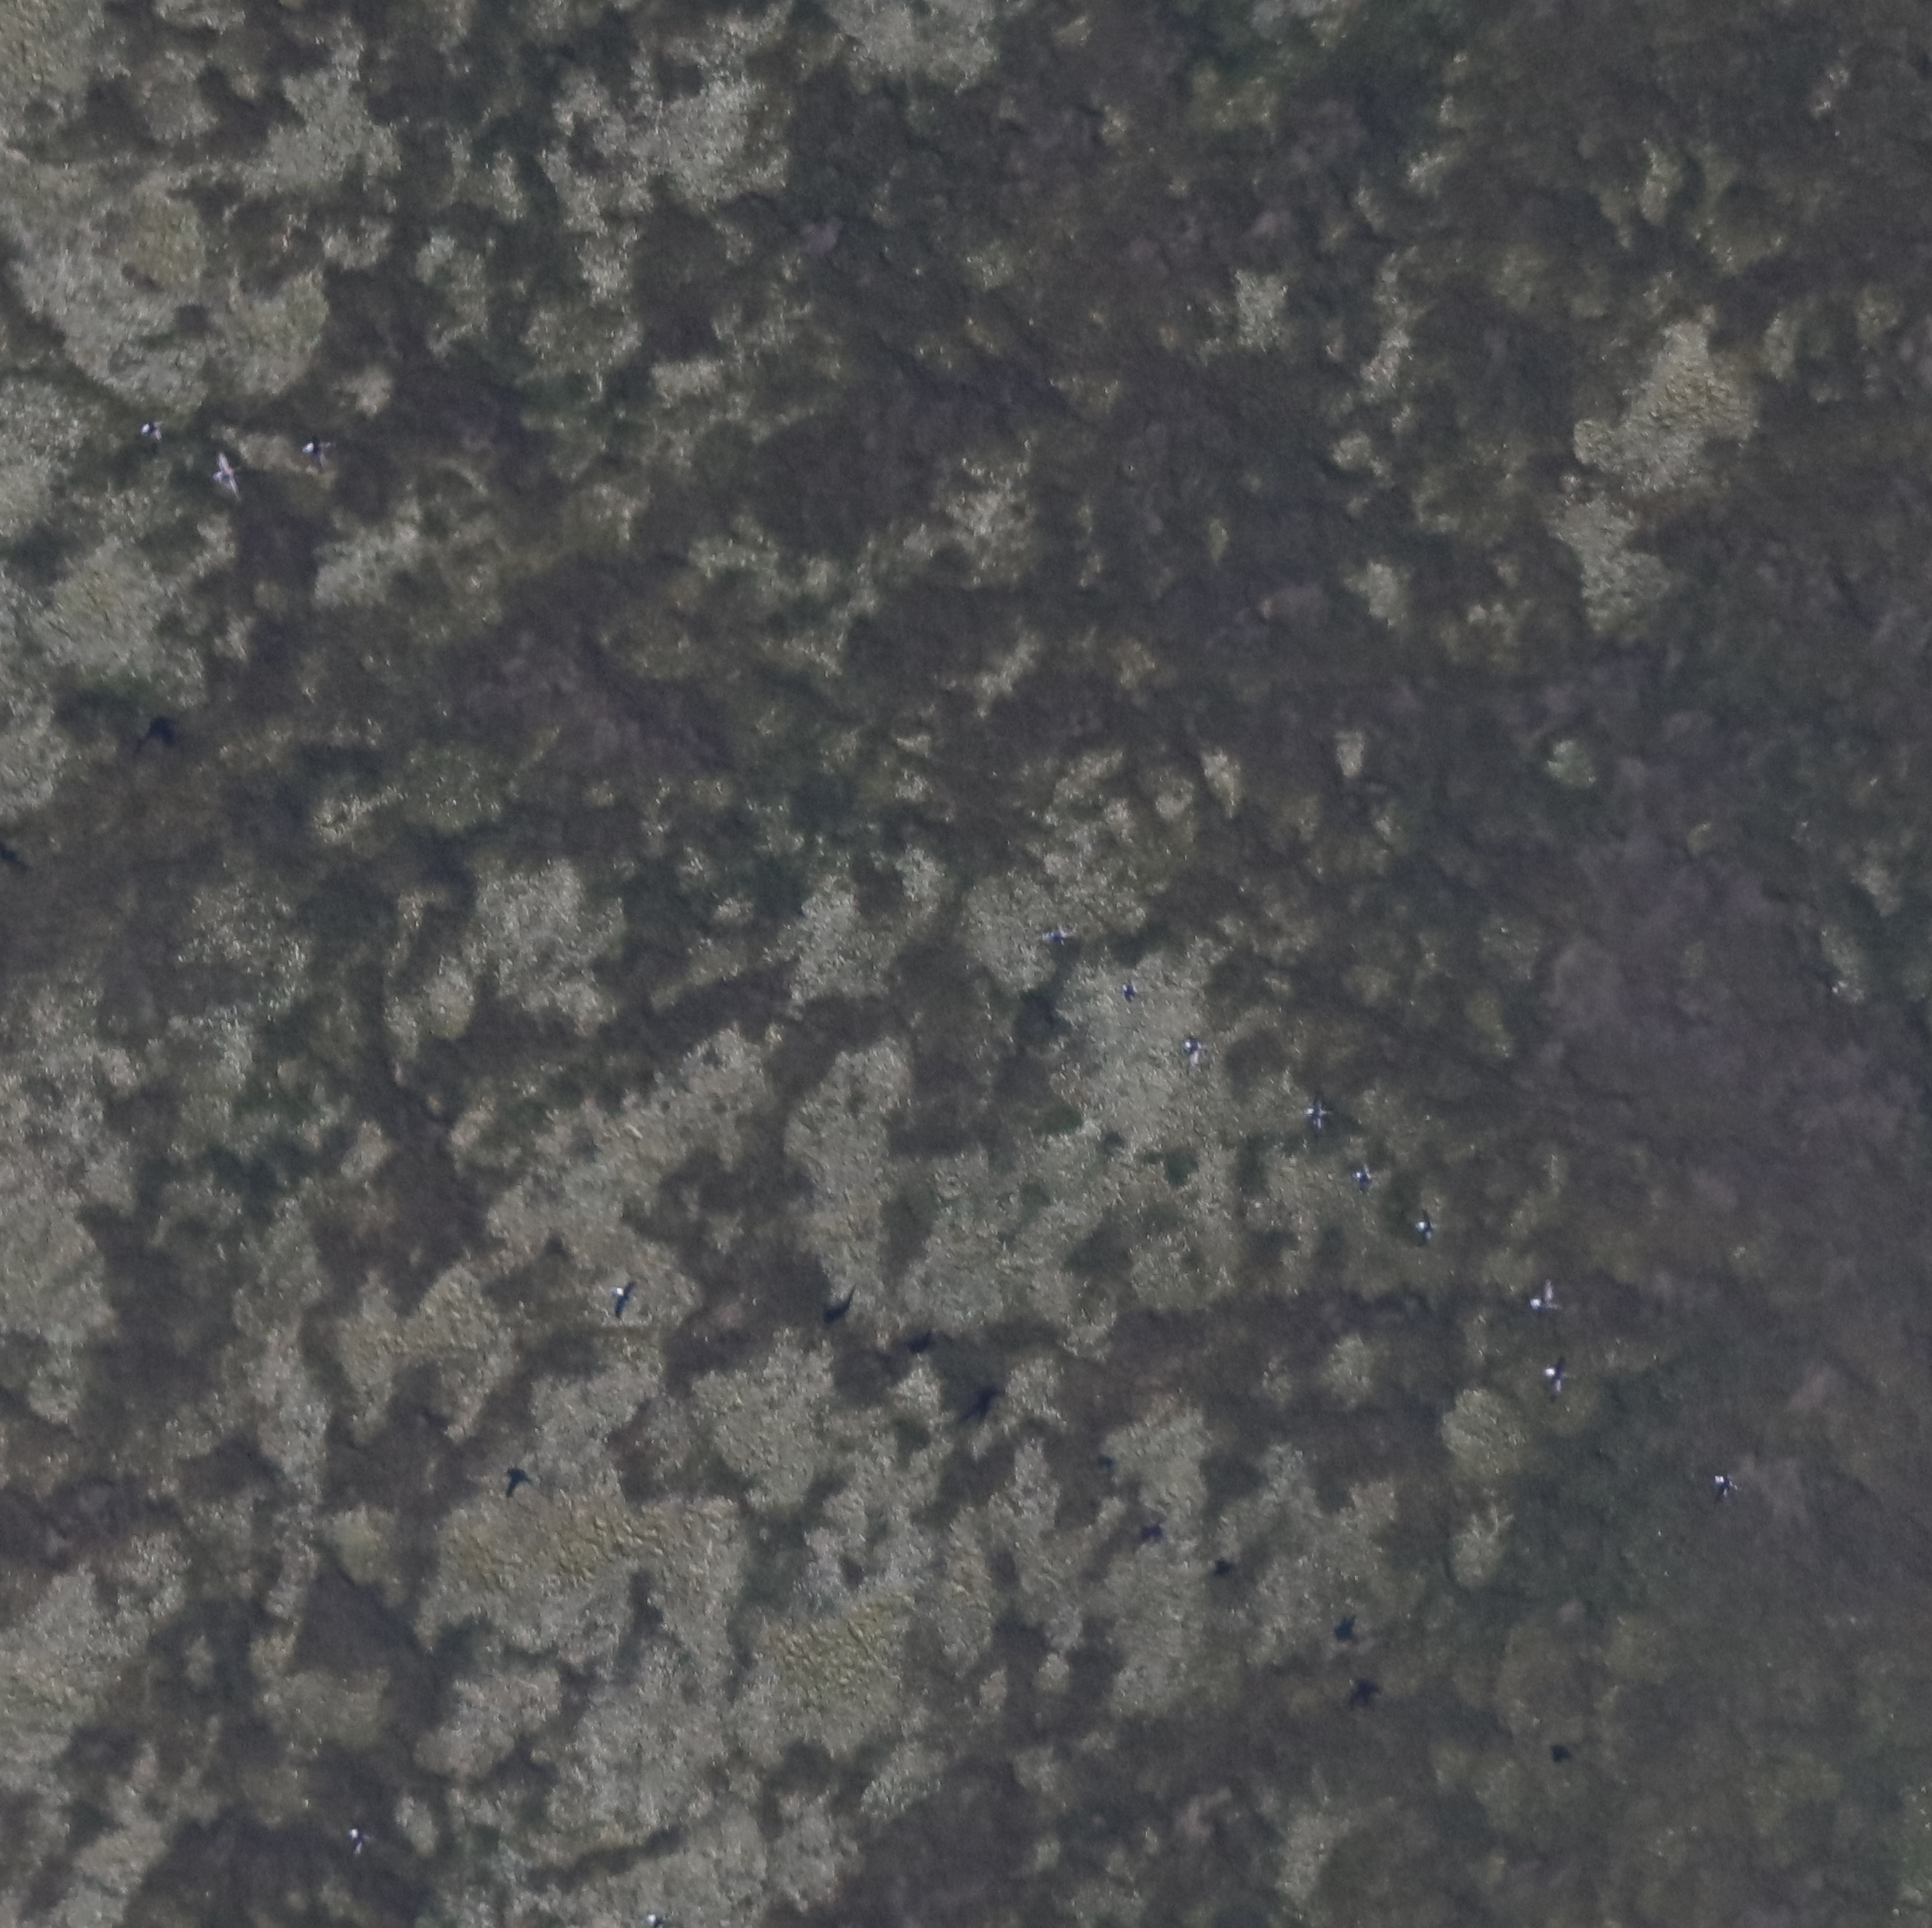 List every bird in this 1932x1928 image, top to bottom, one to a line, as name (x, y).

brant (150, 427)
brant (318, 450)
brant (224, 472)
brant (1057, 934)
brant (1131, 987)
brant (1196, 1050)
brant (1314, 1113)
brant (1363, 1176)
brant (1425, 1222)
brant (620, 1295)
brant (1547, 1302)
brant (1555, 1377)
brant (1722, 1479)
brant (359, 1838)
brant (655, 1918)